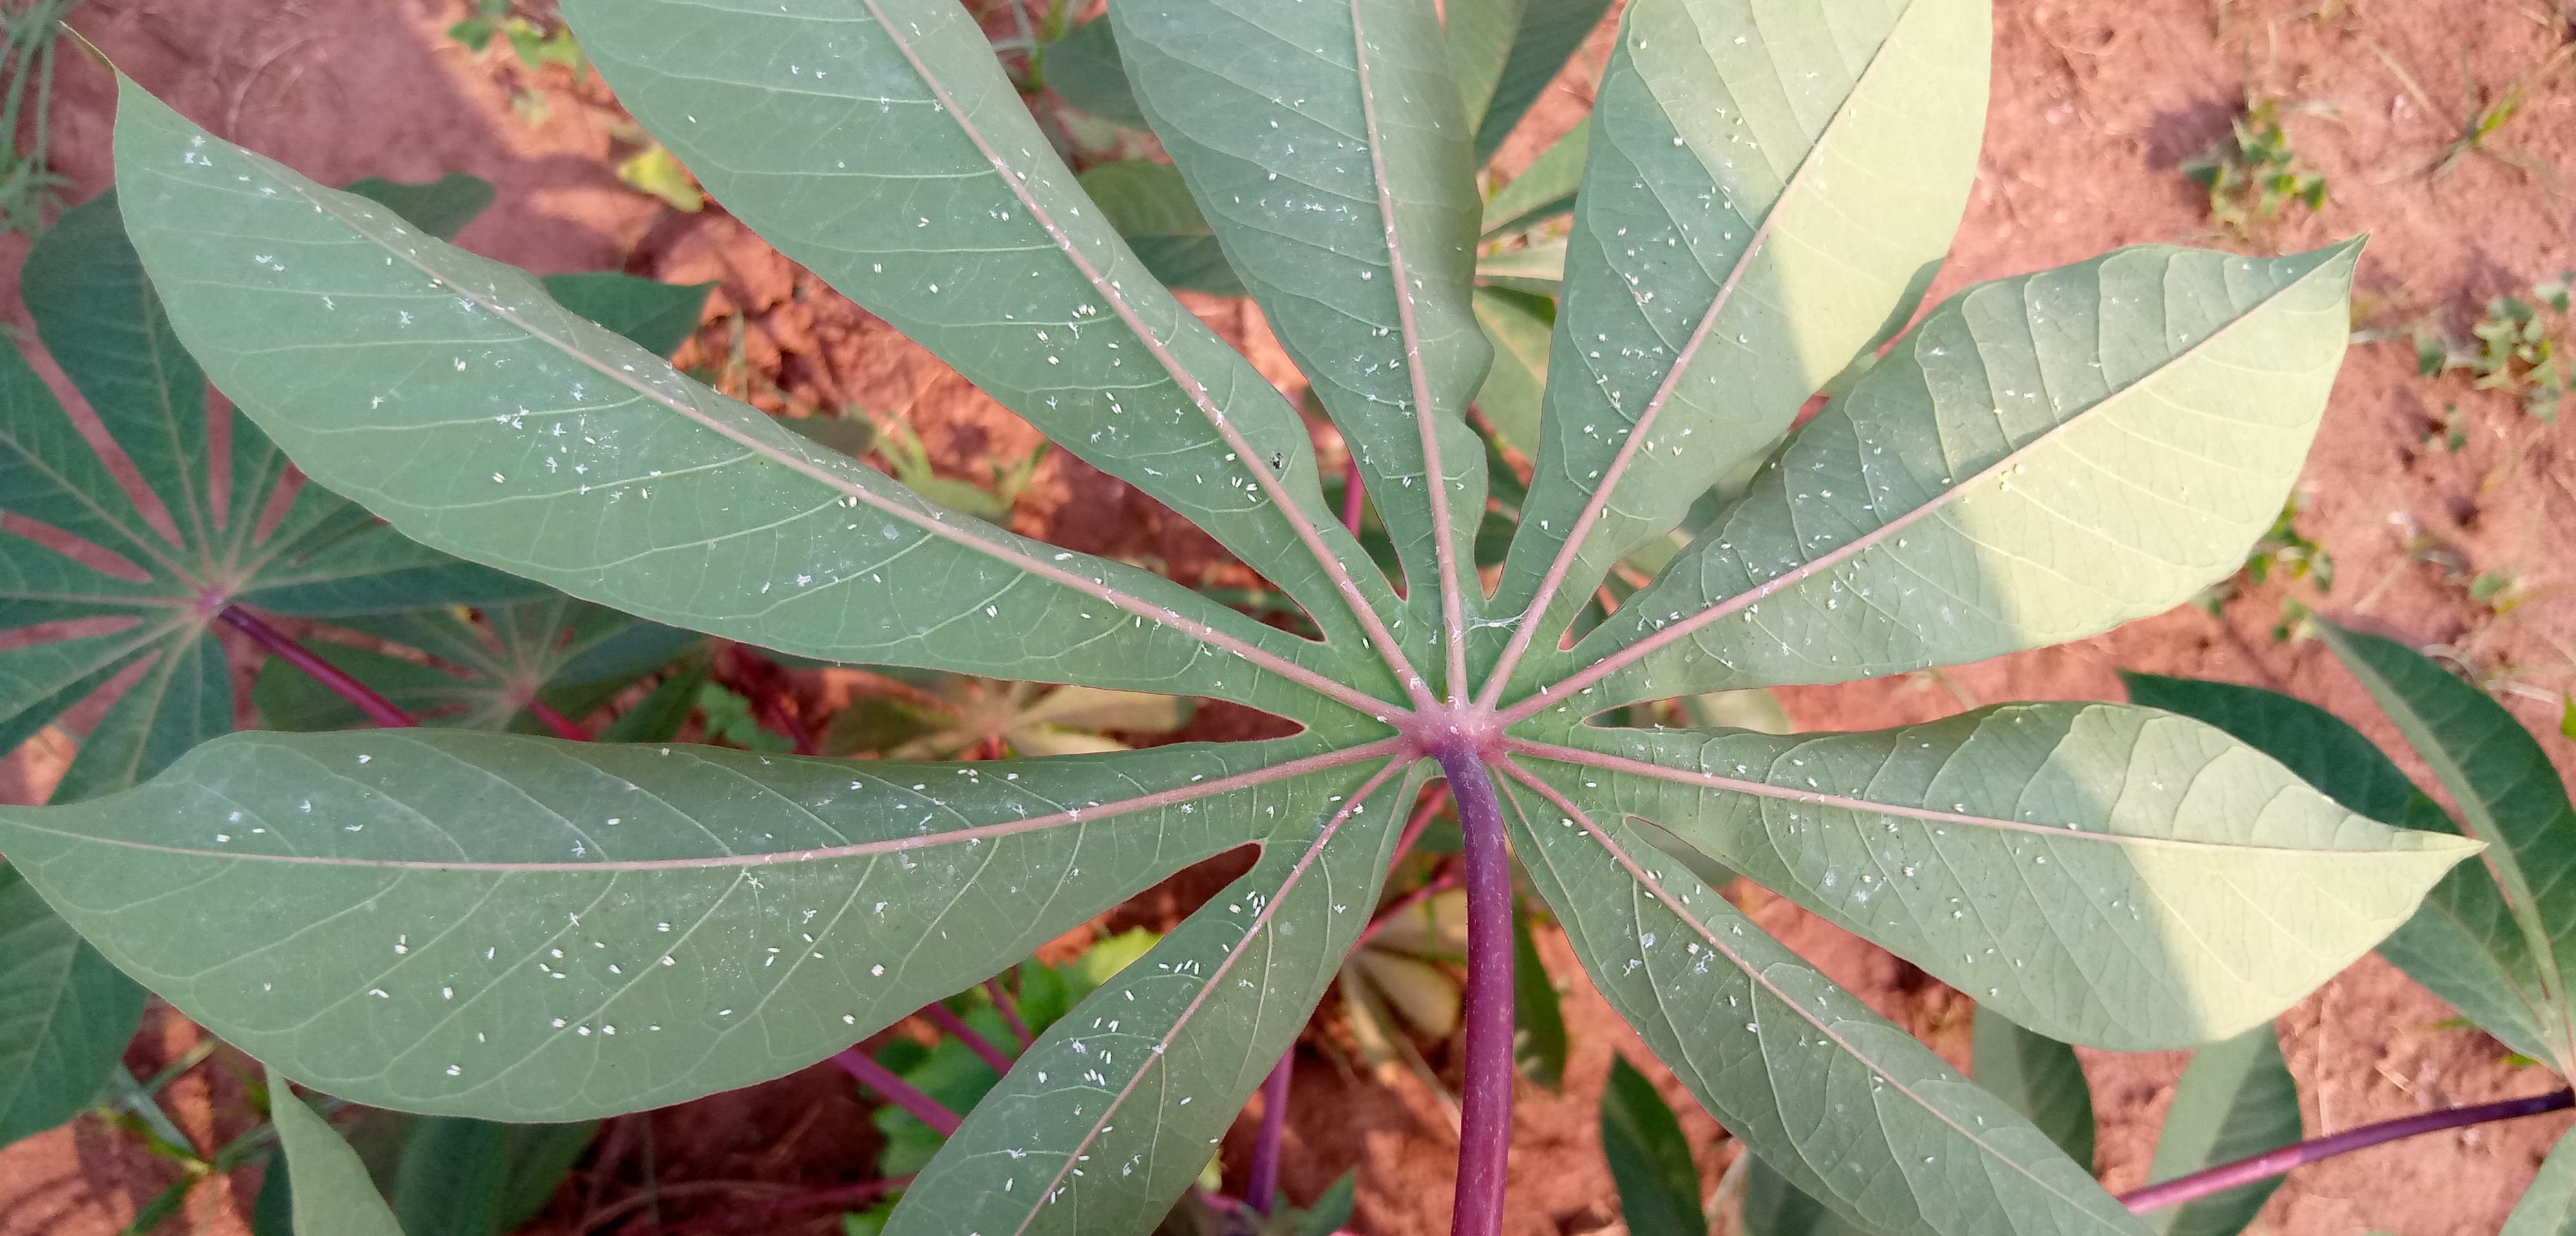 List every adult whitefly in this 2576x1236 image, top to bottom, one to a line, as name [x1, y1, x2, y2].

whitefly [779, 4, 788, 12]
whitefly [909, 21, 923, 36]
whitefly [1730, 35, 1747, 46]
whitefly [1637, 39, 1651, 51]
whitefly [1313, 46, 1327, 55]
whitefly [1364, 61, 1370, 70]
whitefly [790, 64, 799, 75]
whitefly [815, 68, 828, 80]
whitefly [1804, 70, 1817, 82]
whitefly [1368, 90, 1374, 98]
whitefly [879, 92, 895, 108]
whitefly [1402, 95, 1413, 104]
whitefly [1293, 98, 1309, 107]
whitefly [932, 100, 945, 113]
whitefly [1846, 104, 1860, 118]
whitefly [1714, 107, 1728, 120]
whitefly [685, 113, 699, 124]
whitefly [1734, 116, 1744, 127]
whitefly [1269, 117, 1282, 131]
whitefly [1433, 119, 1442, 129]
whitefly [1729, 132, 1739, 145]
whitefly [190, 133, 206, 148]
whitefly [1672, 135, 1686, 148]
whitefly [1743, 137, 1759, 151]
whitefly [1336, 140, 1344, 149]
whitefly [1284, 140, 1296, 156]
whitefly [1021, 145, 1031, 158]
whitefly [184, 149, 196, 164]
whitefly [199, 153, 214, 169]
whitefly [1724, 158, 1735, 170]
whitefly [836, 159, 846, 170]
whitefly [1333, 165, 1346, 174]
whitefly [1015, 169, 1027, 180]
whitefly [1267, 169, 1280, 182]
whitefly [237, 173, 251, 183]
whitefly [1041, 177, 1050, 187]
whitefly [1632, 180, 1643, 191]
whitefly [1709, 183, 1718, 196]
whitefly [1722, 183, 1733, 194]
whitefly [260, 184, 278, 197]
whitefly [1233, 194, 1243, 205]
whitefly [1258, 196, 1268, 209]
whitefly [1283, 198, 1291, 209]
whitefly [1703, 200, 1712, 211]
whitefly [1721, 200, 1734, 211]
whitefly [1312, 200, 1328, 214]
whitefly [1303, 201, 1312, 213]
whitefly [1334, 203, 1349, 214]
whitefly [314, 204, 325, 216]
whitefly [1069, 205, 1081, 218]
whitefly [1000, 209, 1010, 222]
whitefly [917, 214, 930, 229]
whitefly [1682, 221, 1690, 232]
whitefly [393, 224, 408, 237]
whitefly [1614, 226, 1627, 238]
whitefly [1723, 229, 1733, 241]
whitefly [1666, 236, 1677, 248]
whitefly [1692, 236, 1700, 247]
whitefly [410, 244, 418, 257]
whitefly [1454, 244, 1463, 252]
whitefly [1626, 248, 1635, 257]
whitefly [253, 251, 274, 264]
whitefly [386, 254, 392, 268]
whitefly [2241, 259, 2251, 272]
whitefly [871, 260, 887, 276]
whitefly [270, 261, 289, 275]
whitefly [1032, 268, 1040, 280]
whitefly [1360, 270, 1374, 281]
whitefly [1622, 271, 1639, 285]
whitefly [1412, 276, 1425, 290]
whitefly [432, 277, 446, 288]
whitefly [1111, 278, 1122, 291]
whitefly [426, 282, 439, 290]
whitefly [928, 282, 942, 294]
whitefly [1643, 289, 1653, 303]
whitefly [1407, 292, 1416, 306]
whitefly [458, 297, 476, 313]
whitefly [2032, 297, 2043, 310]
whitefly [1077, 301, 1088, 315]
whitefly [1088, 303, 1096, 318]
whitefly [397, 308, 413, 328]
whitefly [1071, 310, 1081, 319]
whitefly [1003, 312, 1014, 321]
whitefly [1681, 317, 1689, 327]
whitefly [1068, 319, 1080, 339]
whitefly [1378, 323, 1392, 337]
whitefly [1370, 326, 1379, 339]
whitefly [1036, 328, 1049, 342]
whitefly [2177, 329, 2190, 344]
whitefly [1595, 331, 1608, 342]
whitefly [1738, 332, 1751, 345]
whitefly [1105, 340, 1122, 350]
whitefly [1649, 344, 1663, 354]
whitefly [1621, 345, 1632, 358]
whitefly [1927, 345, 1949, 362]
whitefly [1635, 348, 1645, 360]
whitefly [1588, 350, 1600, 360]
whitefly [1046, 353, 1060, 366]
whitefly [454, 354, 470, 373]
whitefly [1111, 355, 1125, 369]
whitefly [1388, 356, 1402, 370]
whitefly [622, 360, 634, 374]
whitefly [1363, 362, 1379, 376]
whitefly [1650, 369, 1658, 378]
whitefly [1602, 371, 1609, 381]
whitefly [1709, 374, 1718, 384]
whitefly [1595, 377, 1605, 386]
whitefly [2004, 387, 2014, 397]
whitefly [1611, 389, 1622, 398]
whitefly [571, 389, 589, 404]
whitefly [2022, 389, 2035, 398]
whitefly [1104, 390, 1115, 402]
whitefly [1044, 392, 1061, 411]
whitefly [1365, 393, 1376, 404]
whitefly [2051, 393, 2062, 411]
whitefly [370, 395, 384, 412]
whitefly [1396, 397, 1406, 410]
whitefly [1610, 397, 1622, 409]
whitefly [516, 402, 530, 416]
whitefly [1110, 402, 1124, 415]
whitefly [1991, 406, 2003, 416]
whitefly [495, 411, 510, 424]
whitefly [511, 416, 526, 431]
whitefly [550, 418, 568, 438]
whitefly [1581, 422, 1595, 435]
whitefly [1615, 427, 1631, 436]
whitefly [1088, 431, 1103, 445]
whitefly [583, 435, 597, 445]
whitefly [1862, 435, 1874, 447]
whitefly [1605, 436, 1616, 446]
whitefly [1645, 438, 1656, 454]
whitefly [1669, 443, 1685, 457]
whitefly [1361, 444, 1368, 453]
whitefly [1872, 446, 1884, 456]
whitefly [1224, 450, 1236, 462]
whitefly [542, 454, 560, 475]
whitefly [1362, 454, 1374, 467]
whitefly [1769, 461, 1777, 472]
whitefly [1811, 461, 1824, 472]
whitefly [2012, 461, 2026, 477]
whitefly [1860, 462, 1871, 475]
whitefly [574, 463, 589, 475]
whitefly [1142, 465, 1164, 477]
whitefly [647, 468, 661, 477]
whitefly [1586, 469, 1602, 480]
whitefly [491, 471, 507, 483]
whitefly [1193, 471, 1203, 486]
whitefly [1400, 474, 1413, 488]
whitefly [1230, 474, 1242, 487]
whitefly [1940, 475, 1954, 485]
whitefly [2067, 476, 2079, 491]
whitefly [1454, 481, 1467, 492]
whitefly [1245, 482, 1260, 492]
whitefly [2000, 482, 2014, 493]
whitefly [580, 483, 592, 496]
whitefly [640, 486, 652, 501]
whitefly [1820, 487, 1833, 498]
whitefly [1246, 491, 1258, 503]
whitefly [1797, 491, 1811, 501]
whitefly [849, 493, 859, 508]
whitefly [1875, 494, 1884, 505]
whitefly [1962, 496, 1972, 506]
whitefly [837, 497, 848, 508]
whitefly [1862, 502, 1875, 512]
whitefly [1601, 506, 1610, 520]
whitefly [1540, 518, 1549, 532]
whitefly [847, 522, 858, 530]
whitefly [1821, 533, 1837, 540]
whitefly [1896, 536, 1911, 550]
whitefly [1719, 540, 1734, 550]
whitefly [1806, 541, 1819, 549]
whitefly [1052, 550, 1074, 561]
whitefly [1850, 557, 1861, 570]
whitefly [1745, 559, 1755, 568]
whitefly [1786, 559, 1801, 568]
whitefly [1336, 560, 1350, 572]
whitefly [1752, 566, 1761, 574]
whitefly [1769, 569, 1777, 577]
whitefly [1846, 570, 1856, 582]
whitefly [871, 571, 885, 585]
whitefly [796, 572, 817, 588]
whitefly [1091, 575, 1104, 586]
whitefly [760, 580, 772, 595]
whitefly [1712, 594, 1723, 601]
whitefly [1824, 597, 1839, 611]
whitefly [1747, 601, 1761, 614]
whitefly [985, 603, 1000, 618]
whitefly [1669, 608, 1681, 620]
whitefly [1079, 611, 1093, 620]
whitefly [1743, 611, 1752, 624]
whitefly [1135, 613, 1142, 630]
whitefly [1636, 616, 1647, 633]
whitefly [1654, 616, 1665, 630]
whitefly [1391, 618, 1404, 631]
whitefly [1487, 618, 1501, 630]
whitefly [1428, 632, 1442, 649]
whitefly [1361, 636, 1373, 651]
whitefly [1781, 639, 1790, 656]
whitefly [1830, 654, 1839, 664]
whitefly [1724, 658, 1735, 670]
whitefly [1861, 667, 1874, 677]
whitefly [1408, 676, 1424, 690]
whitefly [1642, 676, 1658, 690]
whitefly [1538, 684, 1549, 697]
whitefly [1581, 684, 1595, 697]
whitefly [1445, 694, 1464, 711]
whitefly [1556, 706, 1567, 715]
whitefly [1374, 713, 1389, 725]
whitefly [2013, 714, 2025, 726]
whitefly [1919, 740, 1930, 751]
whitefly [661, 744, 673, 757]
whitefly [357, 753, 375, 765]
whitefly [759, 754, 773, 767]
whitefly [1791, 757, 1805, 767]
whitefly [1735, 762, 1749, 778]
whitefly [967, 767, 980, 776]
whitefly [956, 768, 967, 775]
whitefly [1005, 771, 1021, 782]
whitefly [1189, 773, 1204, 782]
whitefly [1806, 774, 1821, 789]
whitefly [969, 777, 981, 785]
whitefly [1583, 778, 1597, 789]
whitefly [850, 779, 866, 791]
whitefly [2148, 780, 2164, 790]
whitefly [911, 782, 927, 791]
whitefly [1850, 783, 1859, 795]
whitefly [1326, 792, 1344, 803]
whitefly [931, 796, 947, 807]
whitefly [298, 798, 312, 814]
whitefly [1953, 798, 1964, 813]
whitefly [1086, 799, 1101, 807]
whitefly [1352, 801, 1366, 815]
whitefly [1179, 802, 1198, 815]
whitefly [895, 803, 909, 812]
whitefly [1265, 804, 1277, 820]
whitefly [2023, 807, 2032, 817]
whitefly [228, 808, 245, 825]
whitefly [1786, 810, 1801, 819]
whitefly [1558, 815, 1574, 830]
whitefly [607, 816, 622, 827]
whitefly [1886, 819, 1901, 837]
whitefly [2065, 819, 2078, 831]
whitefly [341, 823, 365, 832]
whitefly [1788, 823, 1797, 837]
whitefly [1576, 825, 1591, 840]
whitefly [251, 827, 268, 836]
whitefly [1935, 827, 1945, 838]
whitefly [763, 831, 774, 840]
whitefly [214, 832, 231, 843]
whitefly [970, 836, 983, 847]
whitefly [569, 839, 588, 857]
whitefly [2012, 844, 2022, 855]
whitefly [2034, 853, 2046, 866]
whitefly [1902, 863, 1917, 878]
whitefly [1643, 866, 1656, 881]
whitefly [1654, 867, 1663, 879]
whitefly [746, 870, 767, 890]
whitefly [1860, 873, 1873, 885]
whitefly [1693, 881, 1703, 897]
whitefly [1245, 888, 1256, 901]
whitefly [1642, 888, 1656, 902]
whitefly [1678, 892, 1690, 905]
whitefly [1260, 894, 1266, 906]
whitefly [1253, 895, 1258, 908]
whitefly [1949, 896, 1960, 904]
whitefly [2109, 896, 2119, 909]
whitefly [873, 898, 889, 915]
whitefly [1331, 902, 1348, 914]
whitefly [2123, 902, 2137, 912]
whitefly [1228, 903, 1242, 913]
whitefly [1253, 905, 1263, 918]
whitefly [801, 907, 819, 926]
whitefly [1951, 907, 1964, 920]
whitefly [568, 908, 583, 928]
whitefly [2129, 913, 2140, 921]
whitefly [656, 919, 671, 932]
whitefly [1729, 922, 1744, 937]
whitefly [940, 926, 951, 941]
whitefly [1638, 928, 1658, 950]
whitefly [802, 931, 815, 944]
whitefly [398, 932, 408, 946]
whitefly [593, 939, 607, 950]
whitefly [1685, 939, 1702, 956]
whitefly [1221, 942, 1231, 953]
whitefly [393, 944, 410, 955]
whitefly [487, 944, 497, 961]
whitefly [1982, 944, 1997, 955]
whitefly [766, 945, 782, 954]
whitefly [549, 947, 566, 960]
whitefly [1703, 948, 1718, 960]
whitefly [811, 951, 826, 959]
whitefly [1964, 951, 1974, 964]
whitefly [659, 954, 676, 966]
whitefly [764, 954, 775, 968]
whitefly [2012, 955, 2023, 968]
whitefly [1628, 956, 1643, 969]
whitefly [1183, 957, 1193, 971]
whitefly [1693, 959, 1710, 976]
whitefly [1172, 960, 1184, 974]
whitefly [1193, 960, 1201, 976]
whitefly [537, 961, 551, 973]
whitefly [1156, 961, 1169, 969]
whitefly [609, 962, 621, 974]
whitefly [869, 962, 885, 977]
whitefly [1621, 962, 1633, 978]
whitefly [551, 971, 568, 979]
whitefly [262, 980, 274, 992]
whitefly [440, 984, 455, 1000]
whitefly [1988, 984, 2001, 999]
whitefly [368, 987, 391, 1000]
whitefly [1123, 988, 1135, 1001]
whitefly [1726, 993, 1738, 1007]
whitefly [1814, 995, 1828, 1007]
whitefly [718, 1008, 734, 1016]
whitefly [840, 1011, 856, 1025]
whitefly [1090, 1015, 1103, 1030]
whitefly [551, 1016, 567, 1030]
whitefly [1108, 1018, 1121, 1033]
whitefly [1743, 1020, 1759, 1034]
whitefly [602, 1021, 617, 1036]
whitefly [574, 1024, 592, 1037]
whitefly [649, 1024, 663, 1032]
whitefly [478, 1030, 486, 1044]
whitefly [1814, 1038, 1830, 1047]
whitefly [1096, 1047, 1105, 1060]
whitefly [1106, 1049, 1113, 1065]
whitefly [446, 1063, 464, 1077]
whitefly [1090, 1068, 1097, 1082]
whitefly [1036, 1069, 1050, 1085]
whitefly [1083, 1071, 1092, 1083]
whitefly [1938, 1071, 1947, 1081]
whitefly [1097, 1071, 1108, 1087]
whitefly [1868, 1072, 1886, 1083]
whitefly [1870, 1084, 1888, 1094]
whitefly [1178, 1094, 1193, 1105]
whitefly [1072, 1100, 1083, 1118]
whitefly [1973, 1112, 1989, 1127]
whitefly [1099, 1123, 1115, 1134]
whitefly [1207, 1136, 1221, 1145]
whitefly [1007, 1147, 1031, 1161]
whitefly [1076, 1152, 1093, 1162]
whitefly [1921, 1154, 1935, 1164]
whitefly [1071, 1166, 1087, 1177]
whitefly [1004, 1175, 1016, 1192]
whitefly [1049, 1189, 1058, 1205]